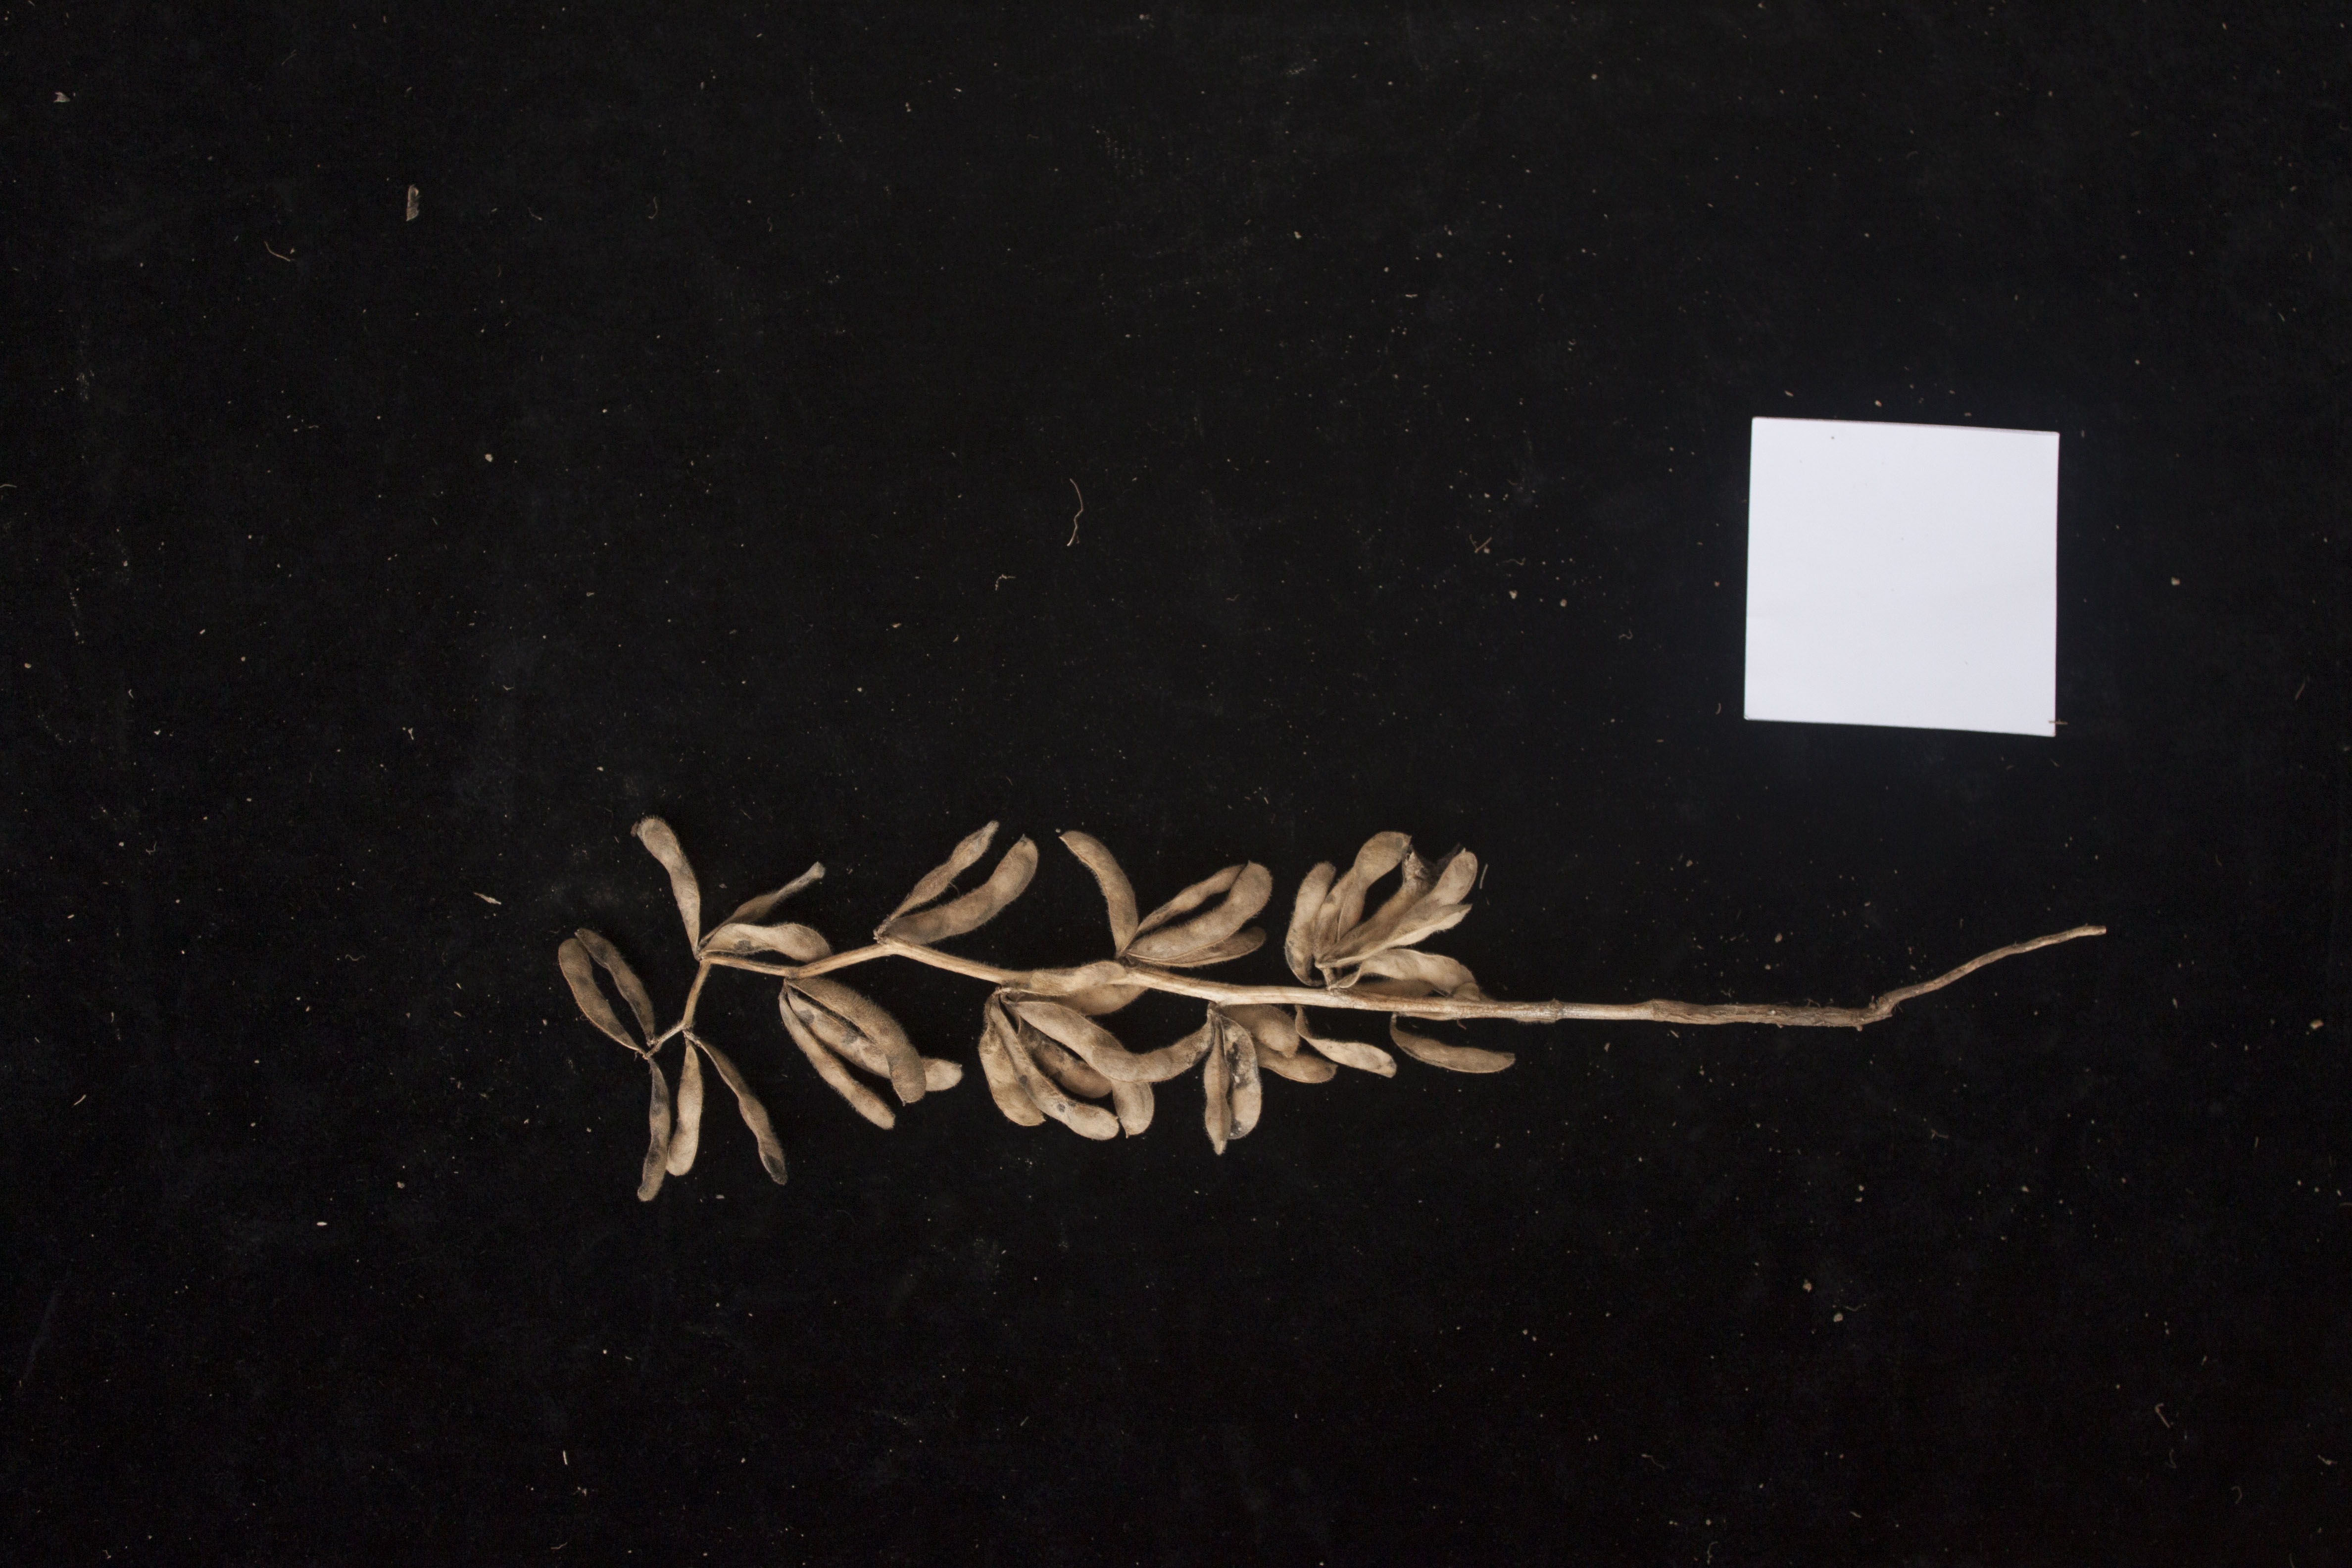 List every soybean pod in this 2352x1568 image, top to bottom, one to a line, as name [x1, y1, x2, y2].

soybean pod [638, 820, 699, 955]
soybean pod [896, 822, 998, 916]
soybean pod [1062, 833, 1137, 957]
soybean pod [1338, 835, 1407, 946]
soybean pod [887, 839, 1035, 942]
soybean pod [1308, 842, 1477, 968]
soybean pod [1286, 865, 1333, 984]
soybean pod [1135, 865, 1239, 934]
soybean pod [1122, 866, 1270, 960]
soybean pod [1327, 906, 1469, 968]
soybean pod [706, 923, 831, 961]
soybean pod [576, 929, 655, 1042]
soybean pod [1131, 929, 1266, 969]
soybean pod [558, 938, 640, 1052]
soybean pod [1331, 951, 1474, 995]
soybean pod [785, 979, 924, 1104]
soybean pod [998, 986, 1146, 1018]
soybean pod [984, 988, 1120, 1140]
soybean pod [788, 992, 962, 1092]
soybean pod [778, 994, 894, 1129]
soybean pod [1206, 1002, 1337, 1085]
soybean pod [1005, 1003, 1153, 1136]
soybean pod [1008, 1009, 1112, 1099]
soybean pod [1223, 1016, 1261, 1138]
soybean pod [979, 1018, 1045, 1125]
soybean pod [1089, 1019, 1211, 1081]
soybean pod [1203, 1024, 1230, 1155]
soybean pod [1390, 1024, 1514, 1074]
soybean pod [685, 1035, 785, 1184]
soybean pod [1305, 1036, 1395, 1078]
soybean pod [666, 1040, 702, 1176]
soybean pod [639, 1061, 670, 1202]